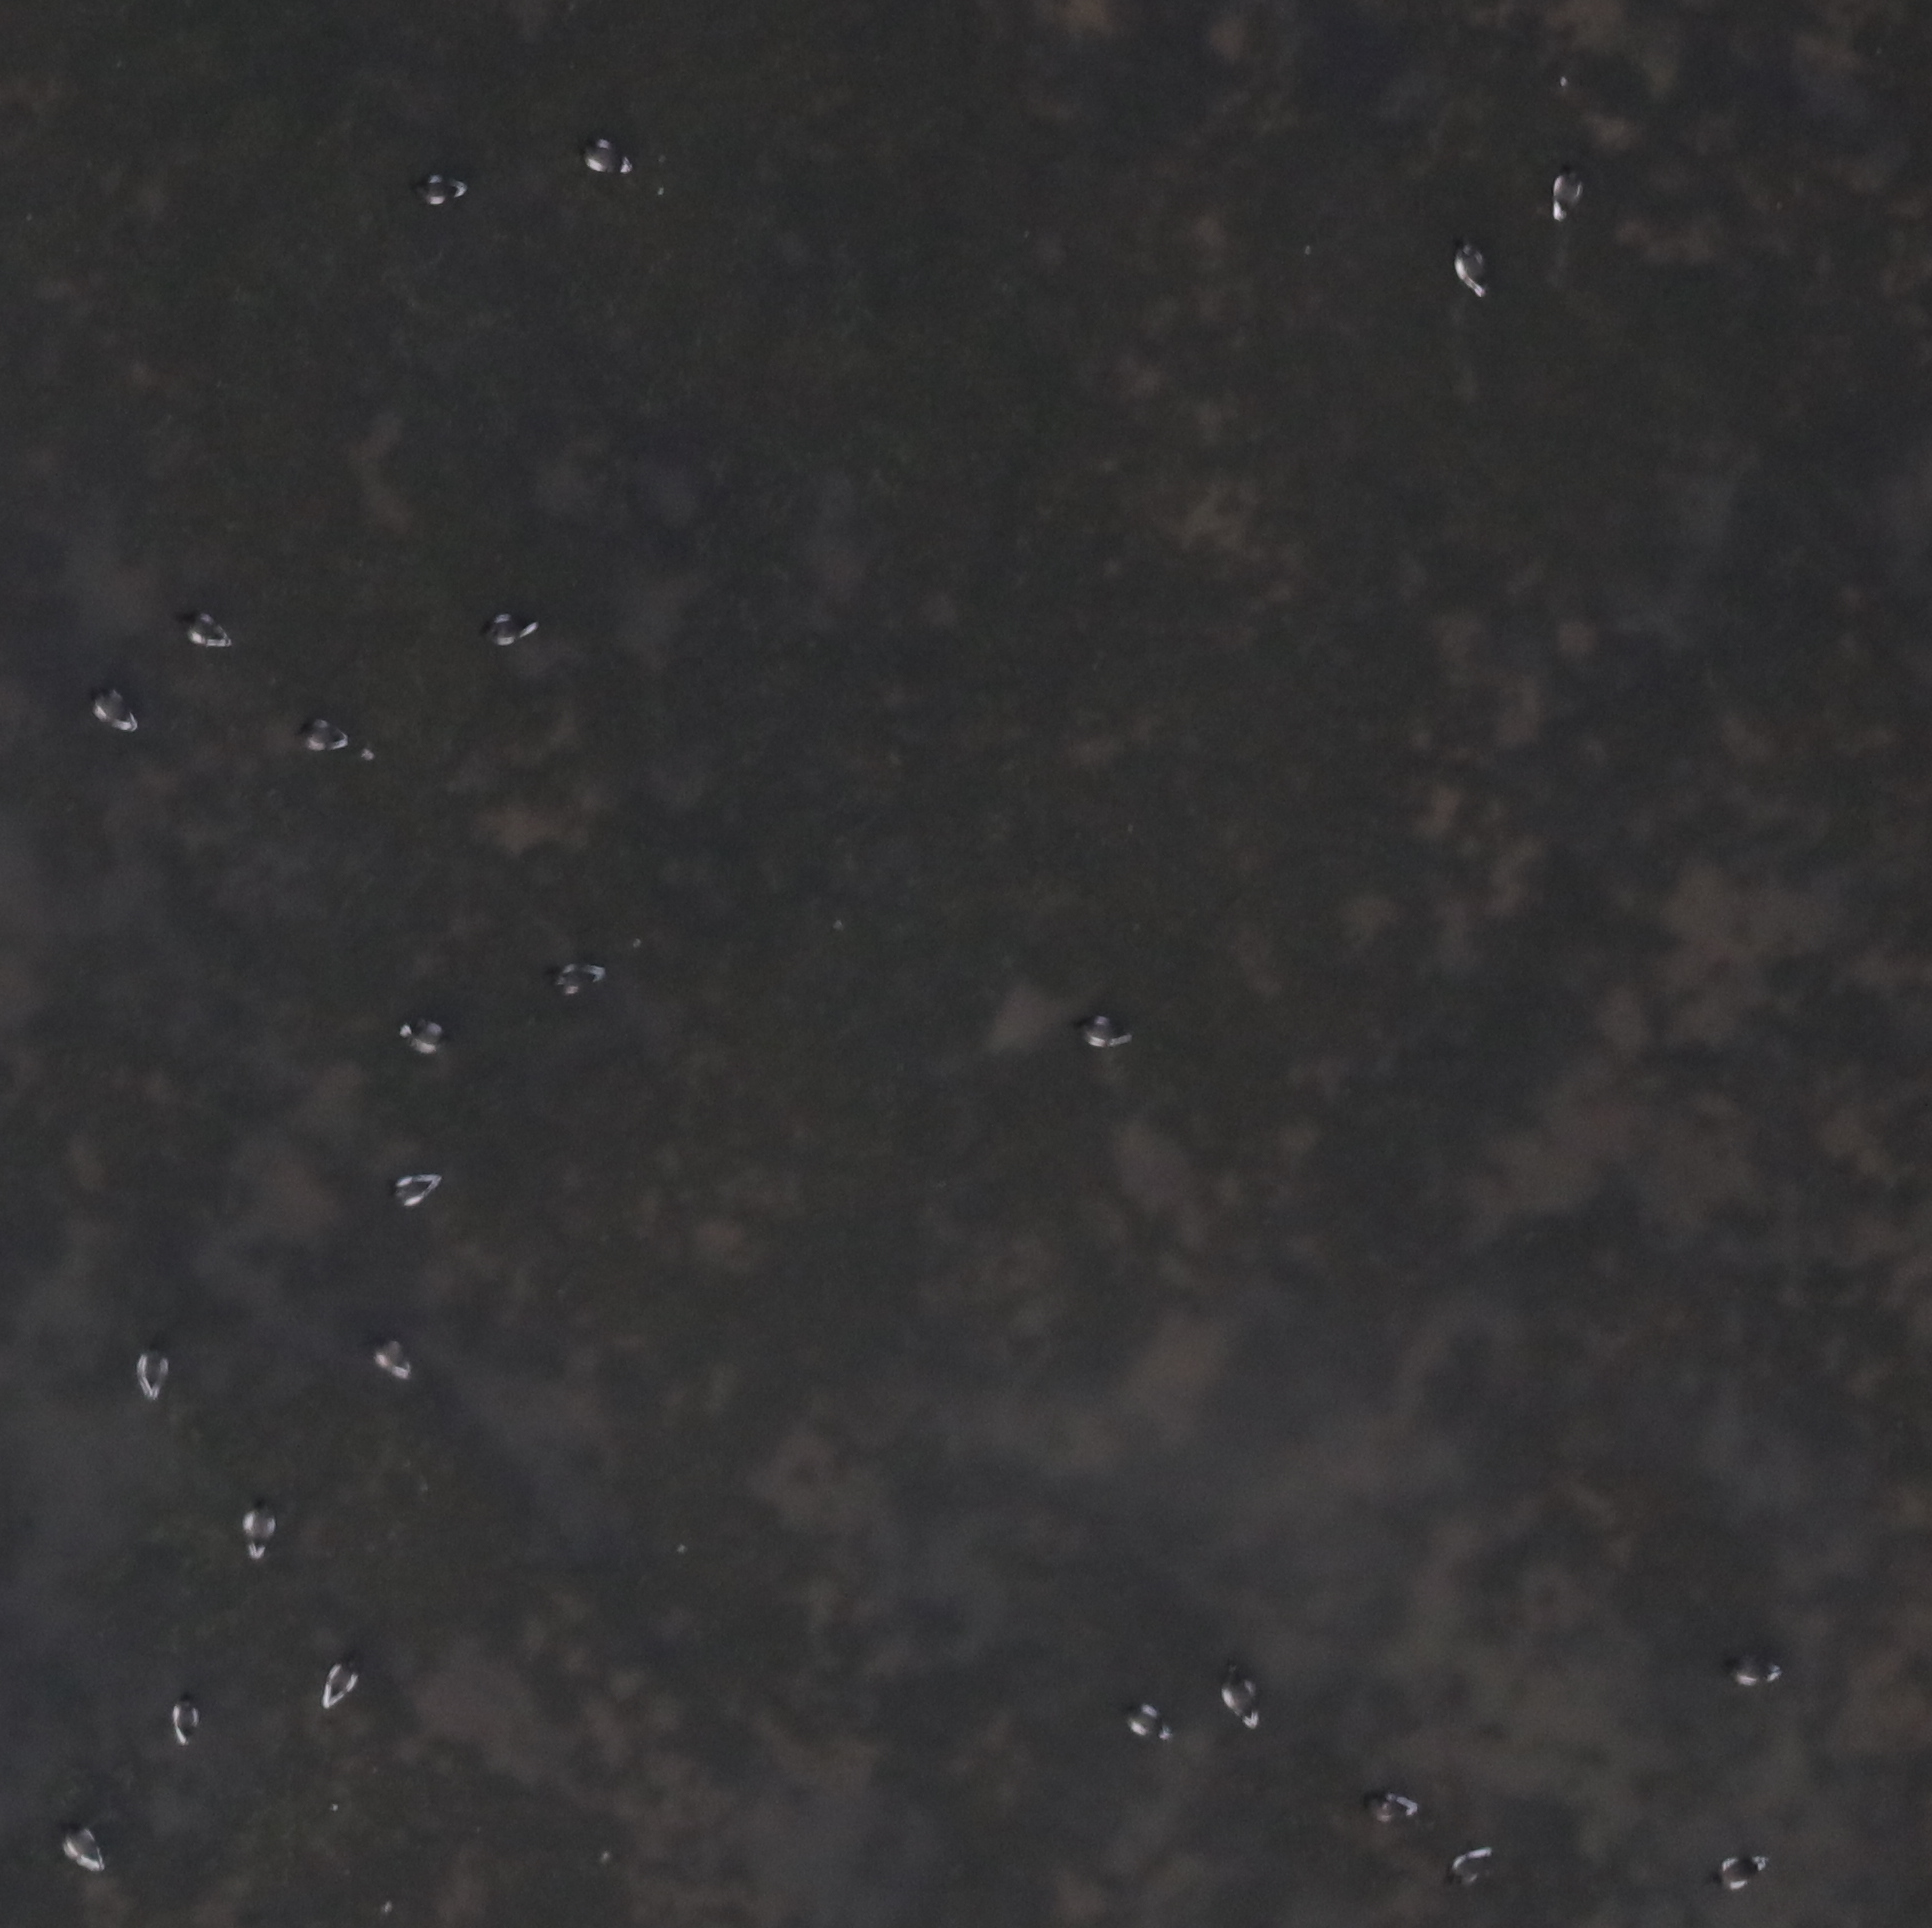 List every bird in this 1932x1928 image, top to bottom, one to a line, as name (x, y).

brant (606, 156)
brant (439, 190)
brant (1565, 190)
brant (1469, 267)
brant (202, 628)
brant (505, 629)
brant (112, 707)
brant (322, 735)
brant (577, 978)
brant (1102, 1032)
brant (424, 1036)
brant (412, 1190)
brant (398, 1359)
brant (153, 1370)
brant (260, 1526)
brant (1747, 1670)
brant (340, 1681)
brant (1240, 1698)
brant (183, 1720)
brant (1148, 1722)
brant (1392, 1803)
brant (81, 1845)
brant (1467, 1865)
brant (1736, 1872)